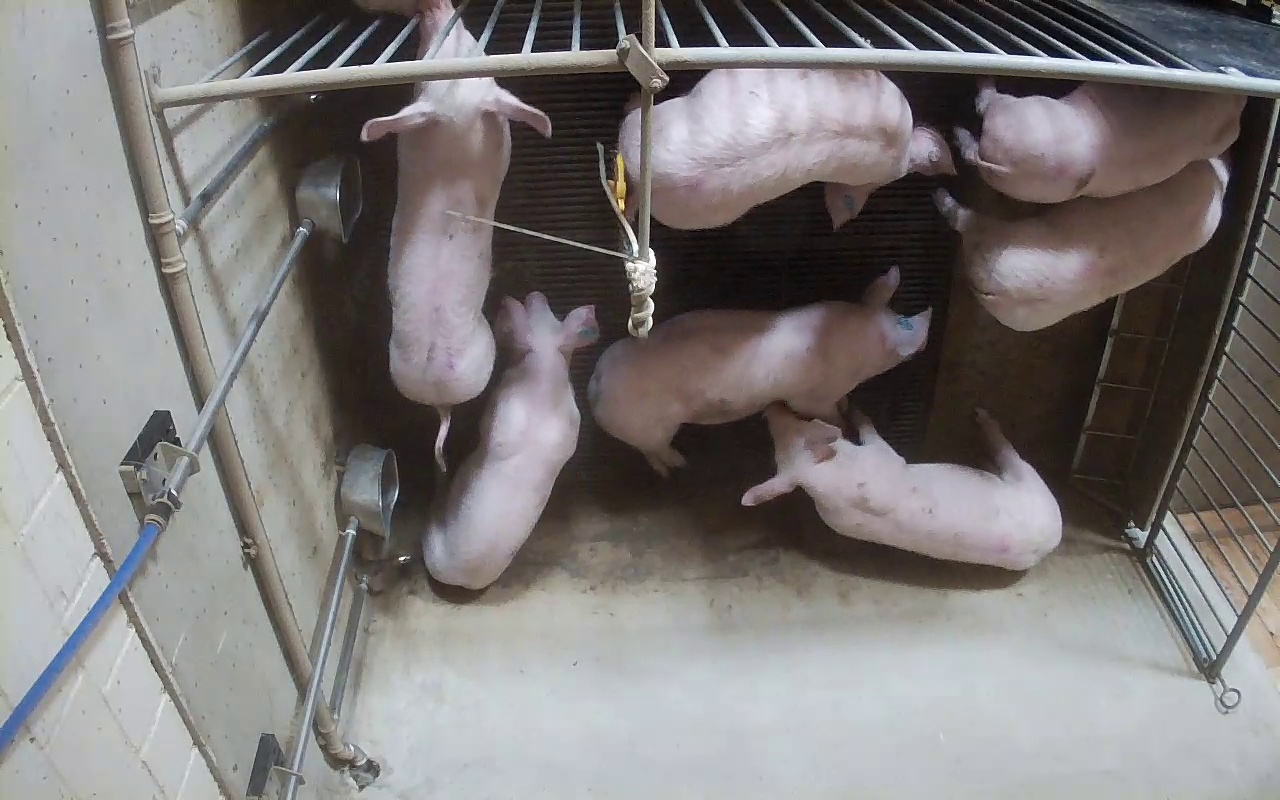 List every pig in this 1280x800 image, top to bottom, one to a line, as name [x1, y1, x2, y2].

pig [361, 1, 555, 477]
pig [615, 69, 957, 232]
pig [959, 80, 1248, 202]
pig [934, 151, 1231, 331]
pig [588, 264, 935, 481]
pig [419, 290, 600, 590]
pig [744, 401, 1064, 572]